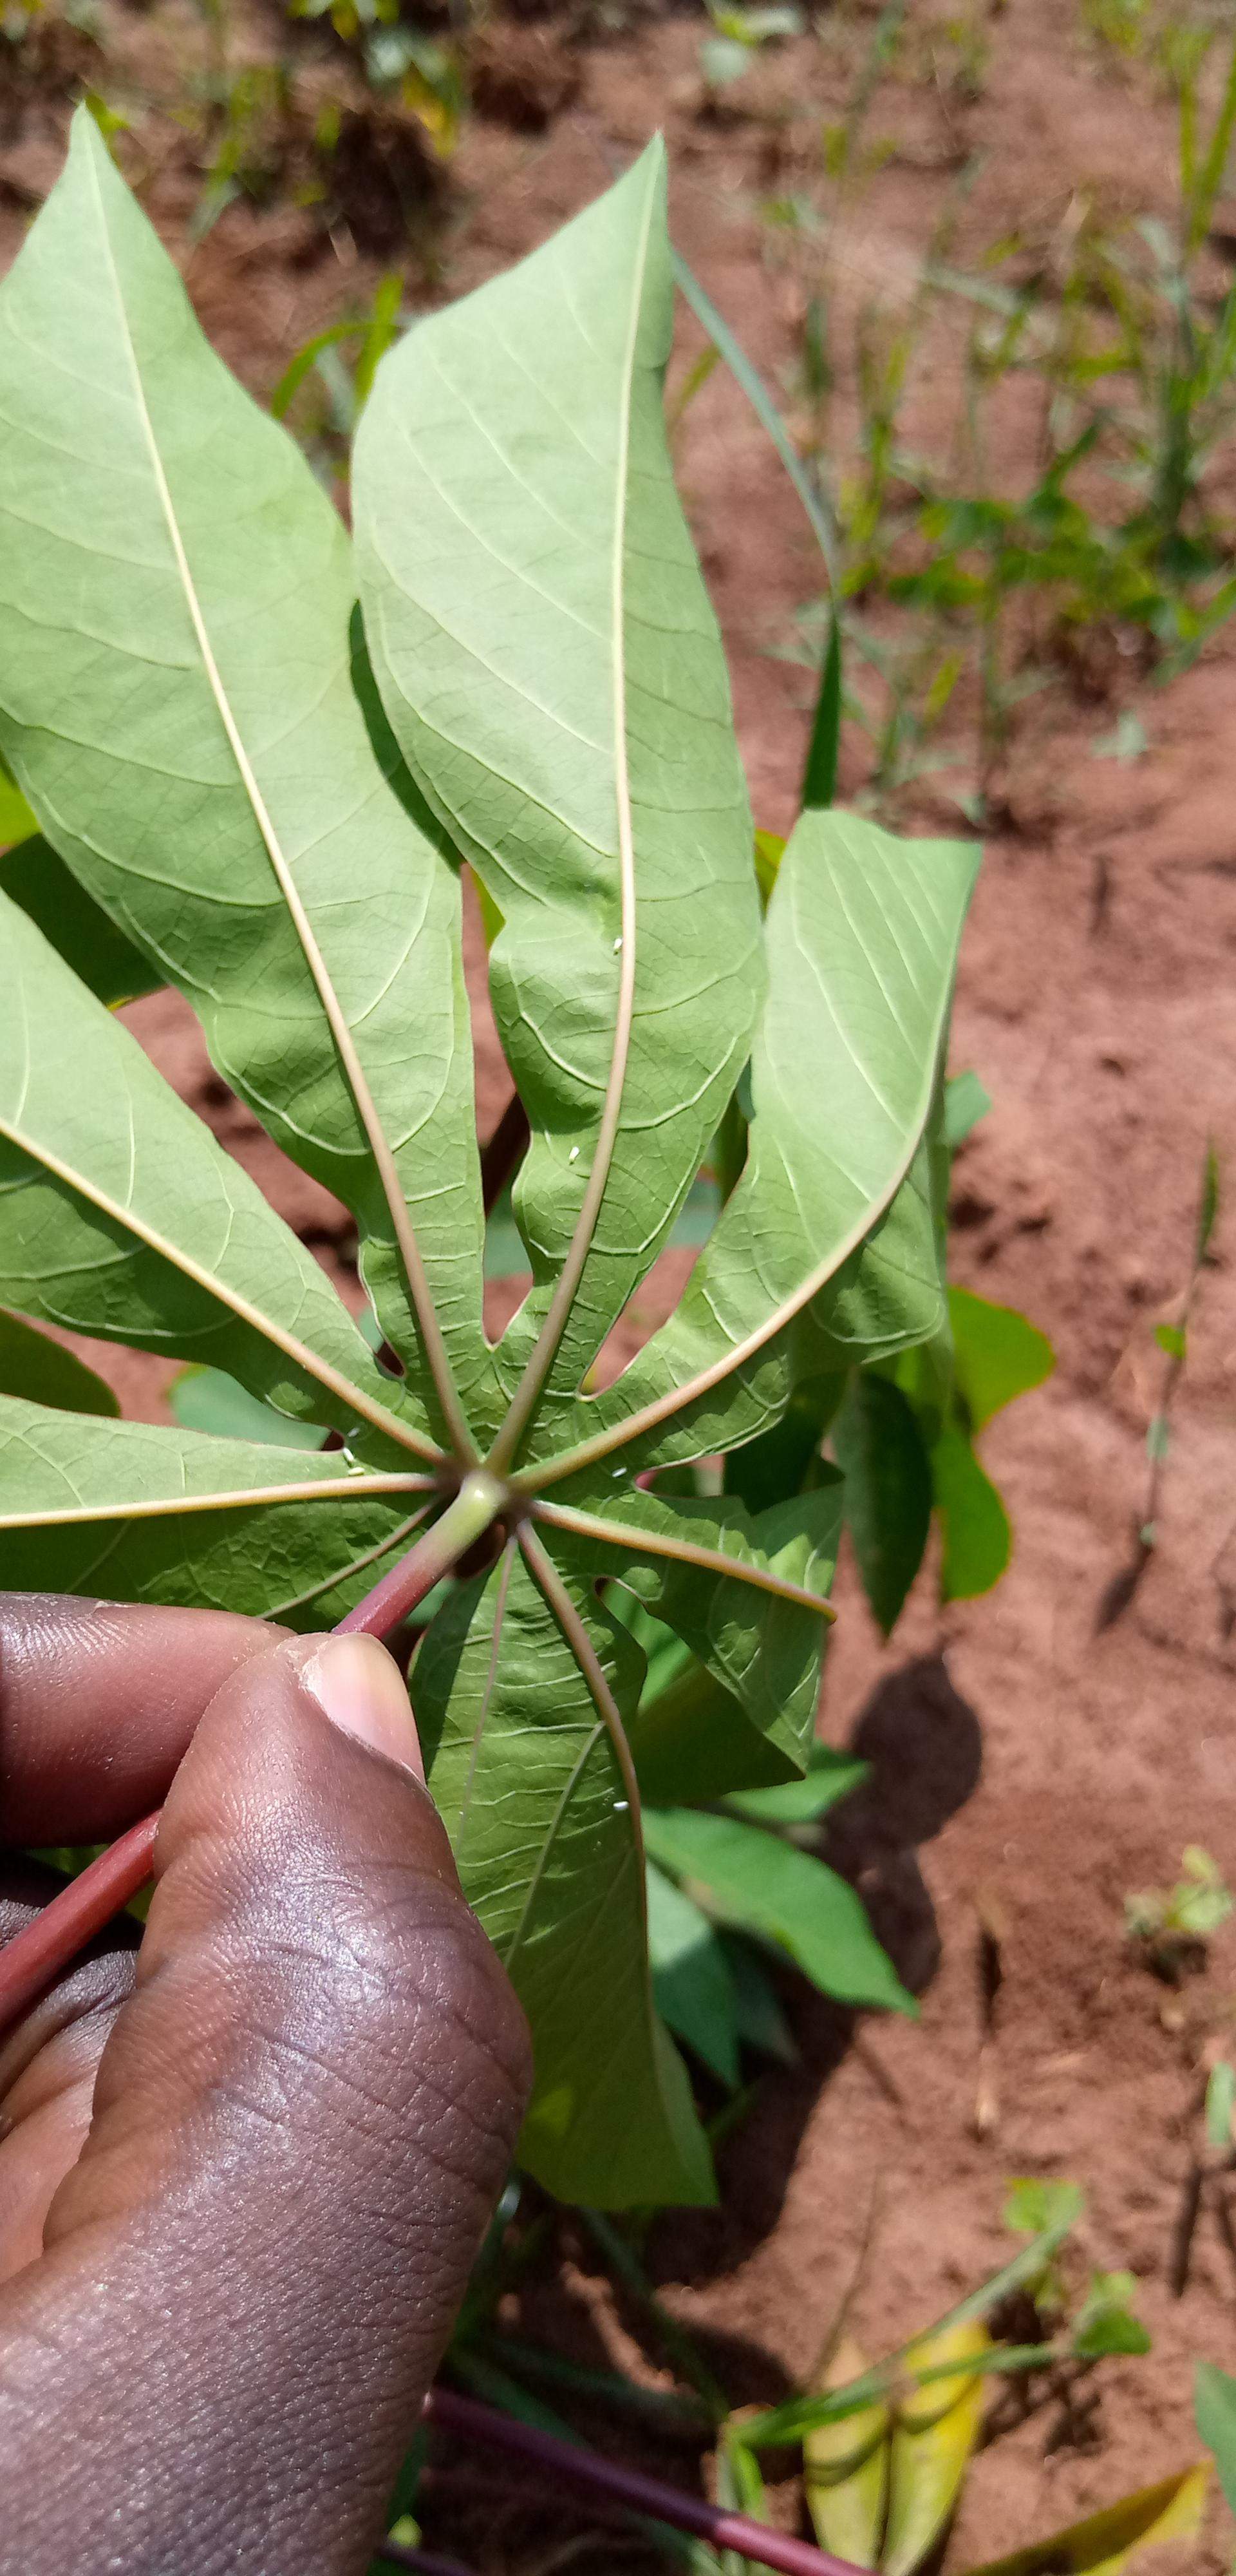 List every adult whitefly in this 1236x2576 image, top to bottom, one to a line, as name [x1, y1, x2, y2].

whitefly [612, 933, 624, 953]
whitefly [566, 1144, 577, 1164]
whitefly [338, 1444, 358, 1460]
whitefly [611, 1464, 633, 1481]
whitefly [346, 1466, 371, 1475]
whitefly [612, 1799, 634, 1813]